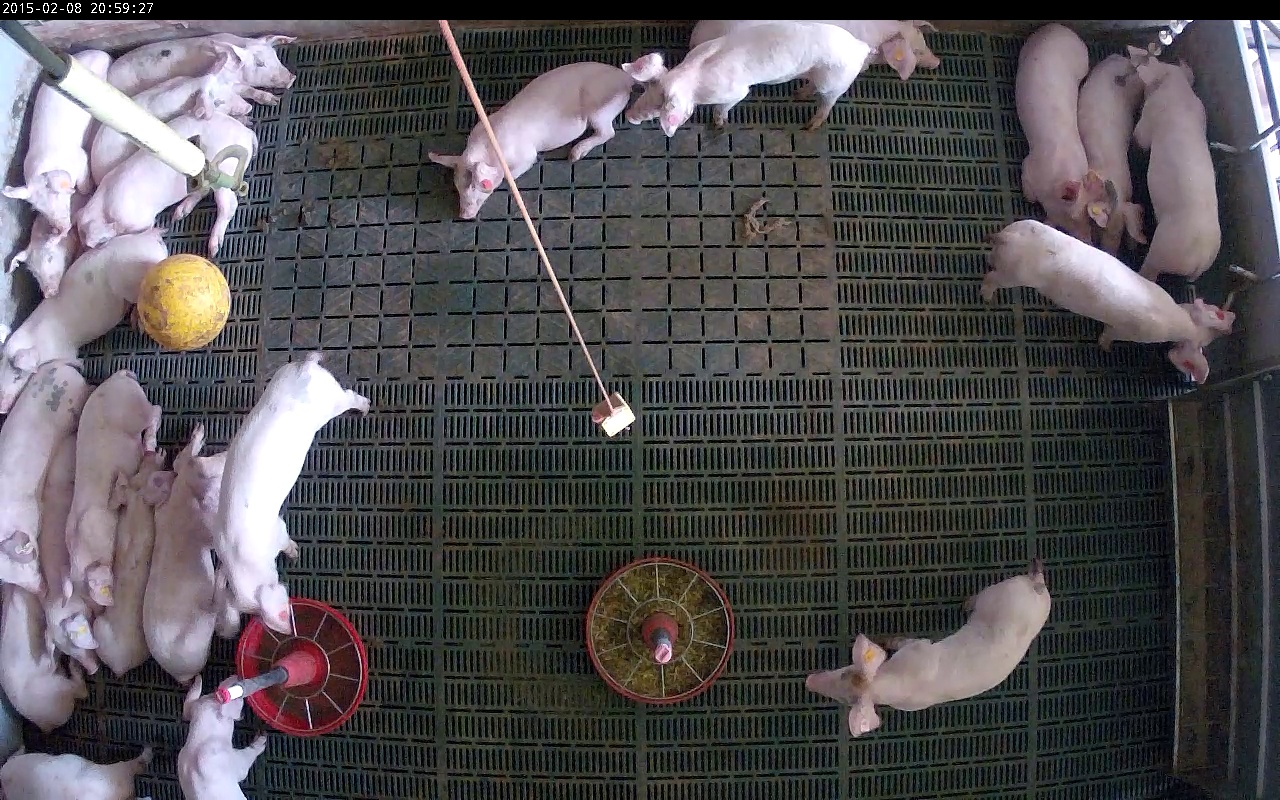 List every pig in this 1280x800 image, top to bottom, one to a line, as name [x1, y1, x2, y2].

pig [690, 21, 943, 83]
pig [621, 22, 871, 138]
pig [1015, 22, 1105, 245]
pig [108, 31, 302, 106]
pig [1127, 44, 1223, 285]
pig [3, 50, 112, 238]
pig [1077, 52, 1148, 259]
pig [92, 53, 254, 185]
pig [430, 59, 635, 220]
pig [71, 111, 260, 259]
pig [4, 187, 93, 301]
pig [982, 219, 1236, 384]
pig [0, 227, 169, 414]
pig [211, 350, 373, 638]
pig [1, 359, 97, 599]
pig [60, 369, 164, 620]
pig [142, 423, 230, 685]
pig [40, 433, 99, 675]
pig [92, 447, 175, 677]
pig [803, 559, 1053, 737]
pig [0, 583, 90, 736]
pig [178, 673, 268, 799]
pig [1, 746, 155, 799]